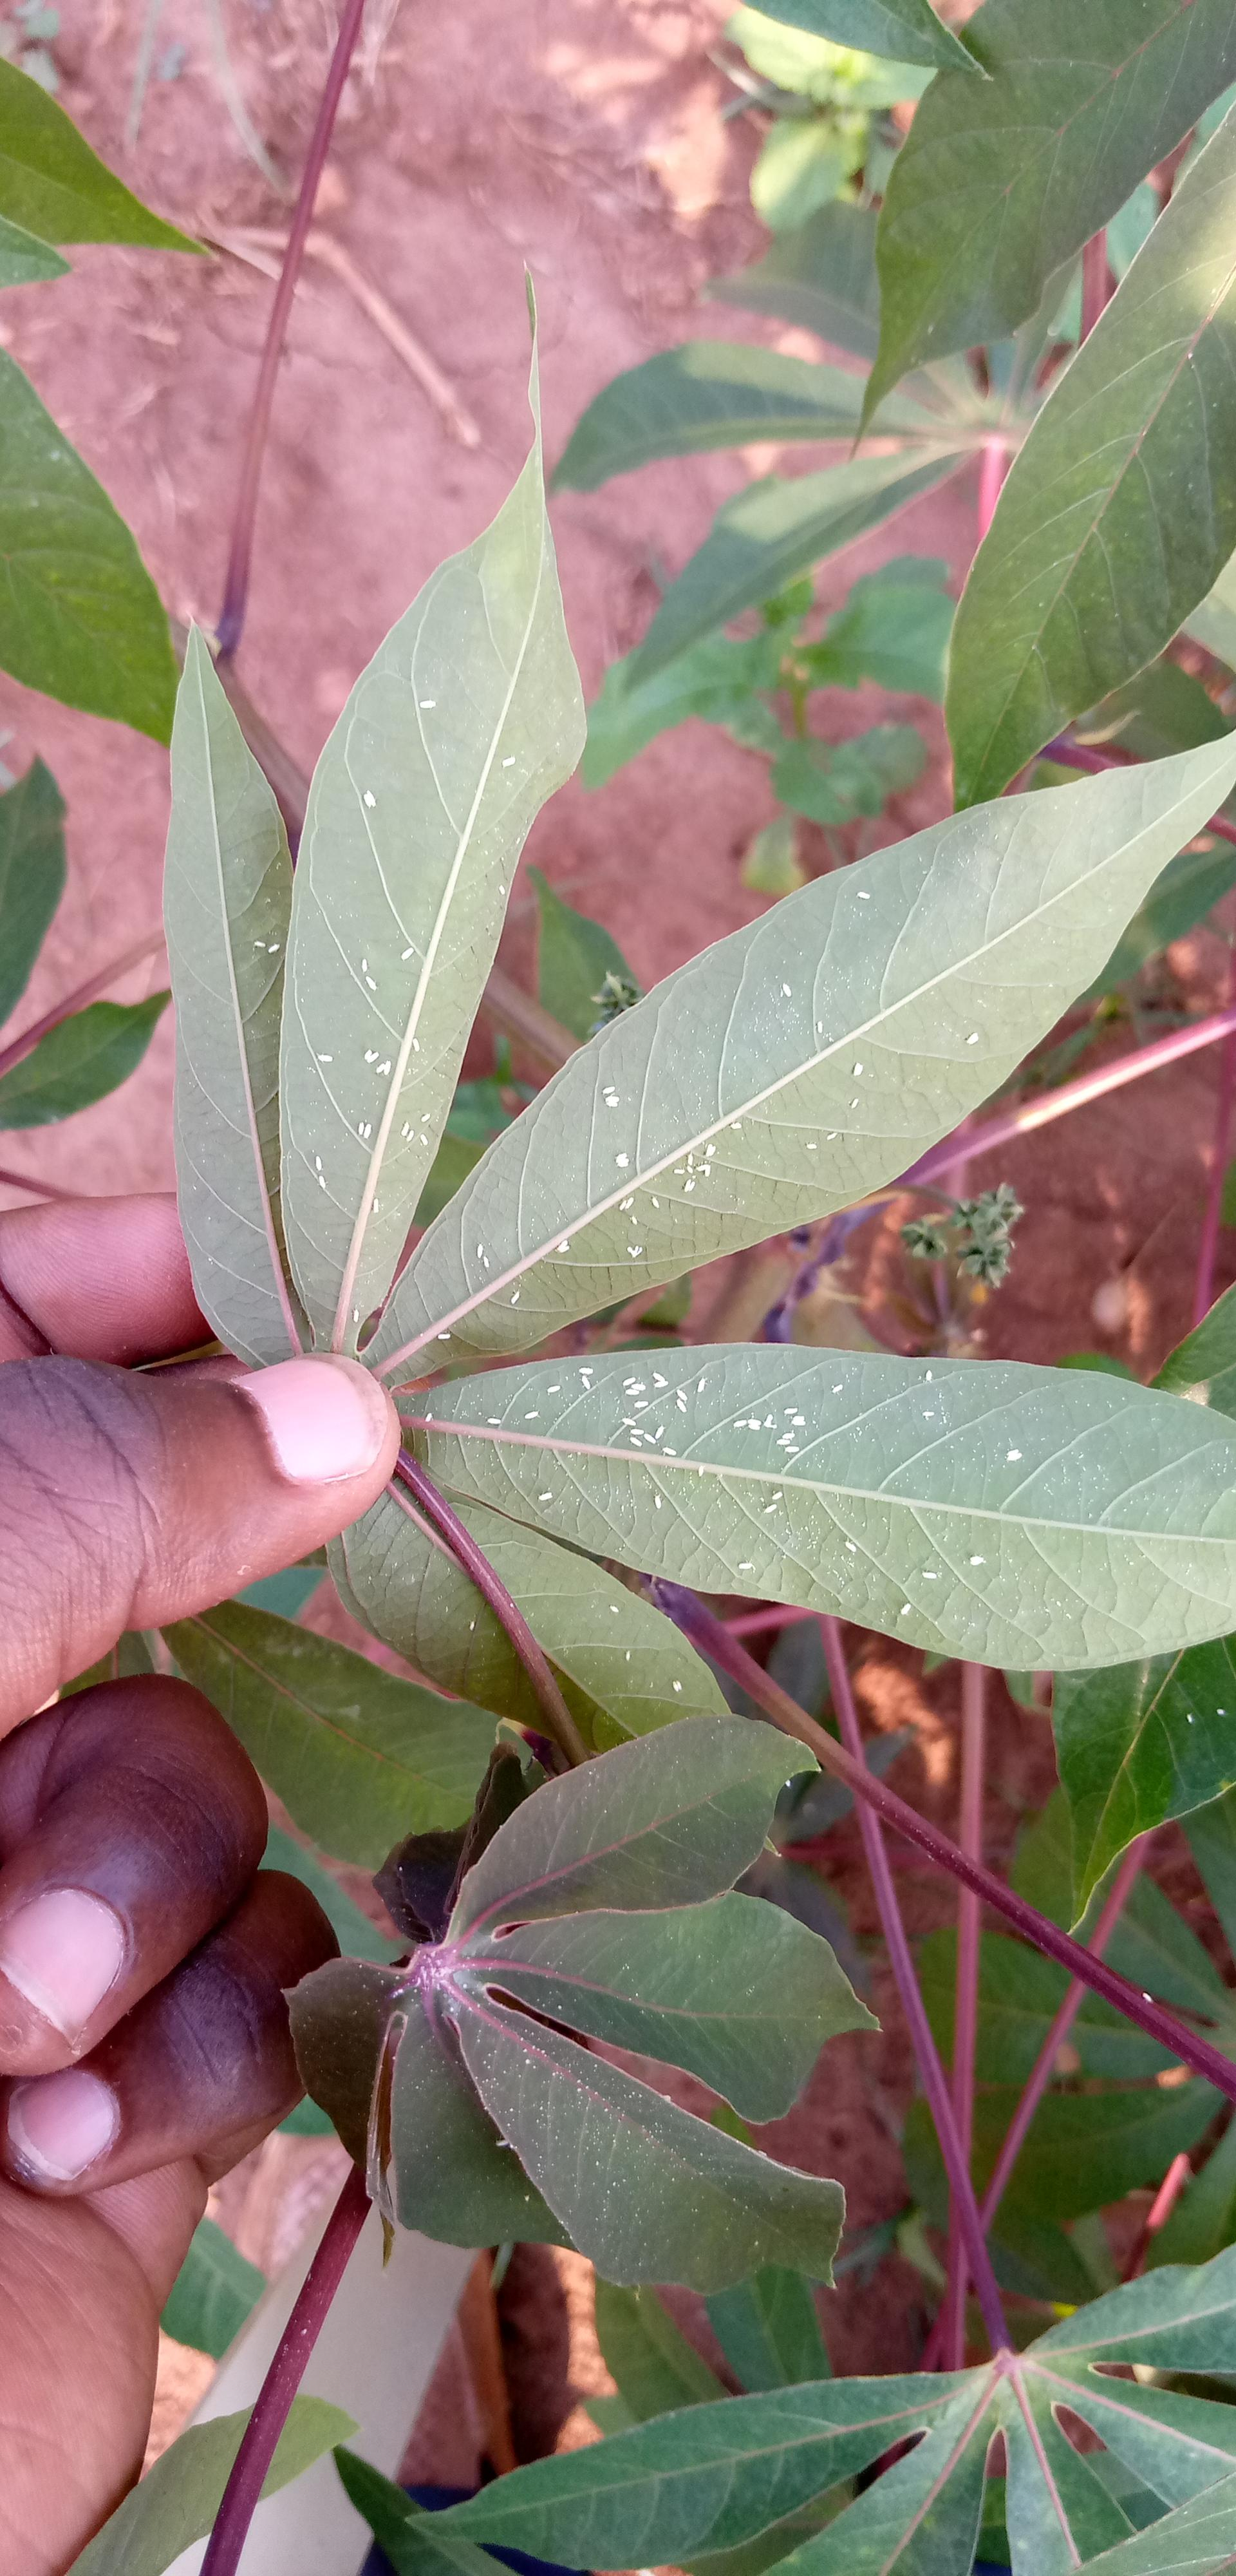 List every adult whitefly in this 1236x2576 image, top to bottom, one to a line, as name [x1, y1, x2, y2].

whitefly [418, 699, 438, 710]
whitefly [501, 754, 518, 768]
whitefly [367, 790, 377, 808]
whitefly [362, 793, 371, 808]
whitefly [498, 883, 507, 896]
whitefly [856, 890, 872, 901]
whitefly [252, 940, 267, 949]
whitefly [267, 942, 281, 954]
whitefly [401, 946, 415, 962]
whitefly [360, 957, 370, 973]
whitefly [364, 975, 379, 991]
whitefly [781, 981, 795, 998]
whitefly [815, 1019, 825, 1035]
whitefly [965, 1031, 982, 1045]
whitefly [412, 1037, 422, 1054]
whitefly [364, 1049, 373, 1060]
whitefly [366, 1051, 380, 1065]
whitefly [316, 1053, 334, 1064]
whitefly [384, 1060, 392, 1076]
whitefly [851, 1061, 865, 1083]
whitefly [376, 1063, 384, 1075]
whitefly [601, 1084, 616, 1095]
whitefly [605, 1094, 621, 1102]
whitefly [850, 1097, 861, 1110]
whitefly [605, 1102, 619, 1108]
whitefly [420, 1111, 433, 1123]
whitefly [728, 1120, 742, 1130]
whitefly [400, 1121, 411, 1137]
whitefly [357, 1121, 365, 1137]
whitefly [364, 1123, 373, 1141]
whitefly [406, 1129, 415, 1142]
whitefly [825, 1131, 839, 1141]
whitefly [419, 1132, 430, 1147]
whitefly [704, 1141, 717, 1157]
whitefly [804, 1142, 819, 1152]
whitefly [687, 1151, 695, 1166]
whitefly [616, 1152, 628, 1161]
whitefly [314, 1153, 323, 1172]
whitefly [615, 1160, 629, 1168]
whitefly [696, 1163, 707, 1172]
whitefly [705, 1164, 711, 1178]
whitefly [686, 1166, 695, 1175]
whitefly [672, 1168, 686, 1175]
whitefly [318, 1175, 328, 1191]
whitefly [685, 1178, 691, 1193]
whitefly [689, 1181, 696, 1193]
whitefly [651, 1193, 663, 1209]
whitefly [626, 1196, 635, 1210]
whitefly [371, 1197, 382, 1213]
whitefly [619, 1200, 627, 1213]
whitefly [630, 1215, 638, 1226]
whitefly [556, 1238, 572, 1254]
whitefly [476, 1242, 484, 1258]
whitefly [624, 1243, 645, 1260]
whitefly [482, 1255, 491, 1269]
whitefly [509, 1288, 523, 1307]
whitefly [351, 1307, 360, 1325]
whitefly [436, 1332, 452, 1341]
whitefly [577, 1365, 595, 1375]
whitefly [924, 1369, 933, 1382]
whitefly [652, 1371, 667, 1381]
whitefly [581, 1374, 591, 1390]
whitefly [623, 1376, 637, 1385]
whitefly [694, 1376, 708, 1394]
whitefly [654, 1380, 668, 1388]
whitefly [630, 1383, 646, 1391]
whitefly [830, 1383, 843, 1394]
whitefly [546, 1384, 561, 1394]
whitefly [675, 1388, 689, 1402]
whitefly [625, 1388, 641, 1397]
whitefly [633, 1399, 649, 1409]
whitefly [675, 1399, 689, 1414]
whitefly [783, 1406, 799, 1414]
whitefly [523, 1410, 540, 1419]
whitefly [921, 1410, 936, 1417]
whitefly [424, 1411, 433, 1423]
whitefly [762, 1412, 778, 1430]
whitefly [791, 1415, 805, 1421]
whitefly [485, 1417, 502, 1426]
whitefly [621, 1417, 637, 1427]
whitefly [731, 1417, 748, 1428]
whitefly [747, 1418, 762, 1425]
whitefly [791, 1420, 806, 1427]
whitefly [653, 1424, 665, 1440]
whitefly [749, 1424, 760, 1432]
whitefly [629, 1428, 645, 1435]
whitefly [782, 1432, 796, 1439]
whitefly [644, 1434, 657, 1445]
whitefly [628, 1436, 642, 1446]
whitefly [776, 1439, 791, 1446]
whitefly [783, 1444, 800, 1454]
whitefly [664, 1445, 677, 1457]
whitefly [1004, 1448, 1024, 1461]
whitefly [697, 1464, 705, 1477]
whitefly [536, 1490, 554, 1502]
whitefly [771, 1490, 784, 1500]
whitefly [653, 1493, 664, 1510]
whitefly [762, 1504, 778, 1514]
whitefly [844, 1540, 857, 1553]
whitefly [968, 1555, 985, 1566]
whitefly [738, 1561, 754, 1571]
whitefly [921, 1569, 938, 1581]
whitefly [899, 1602, 913, 1617]
whitefly [608, 1604, 621, 1614]
whitefly [467, 1619, 477, 1633]
whitefly [624, 1649, 632, 1663]
whitefly [676, 1680, 683, 1690]
whitefly [671, 1680, 679, 1692]
whitefly [1214, 1707, 1226, 1717]
whitefly [1184, 1711, 1195, 1726]
whitefly [784, 1778, 792, 1788]
whitefly [1141, 1991, 1153, 2005]
whitefly [662, 2093, 672, 2103]
whitefly [492, 2137, 509, 2148]